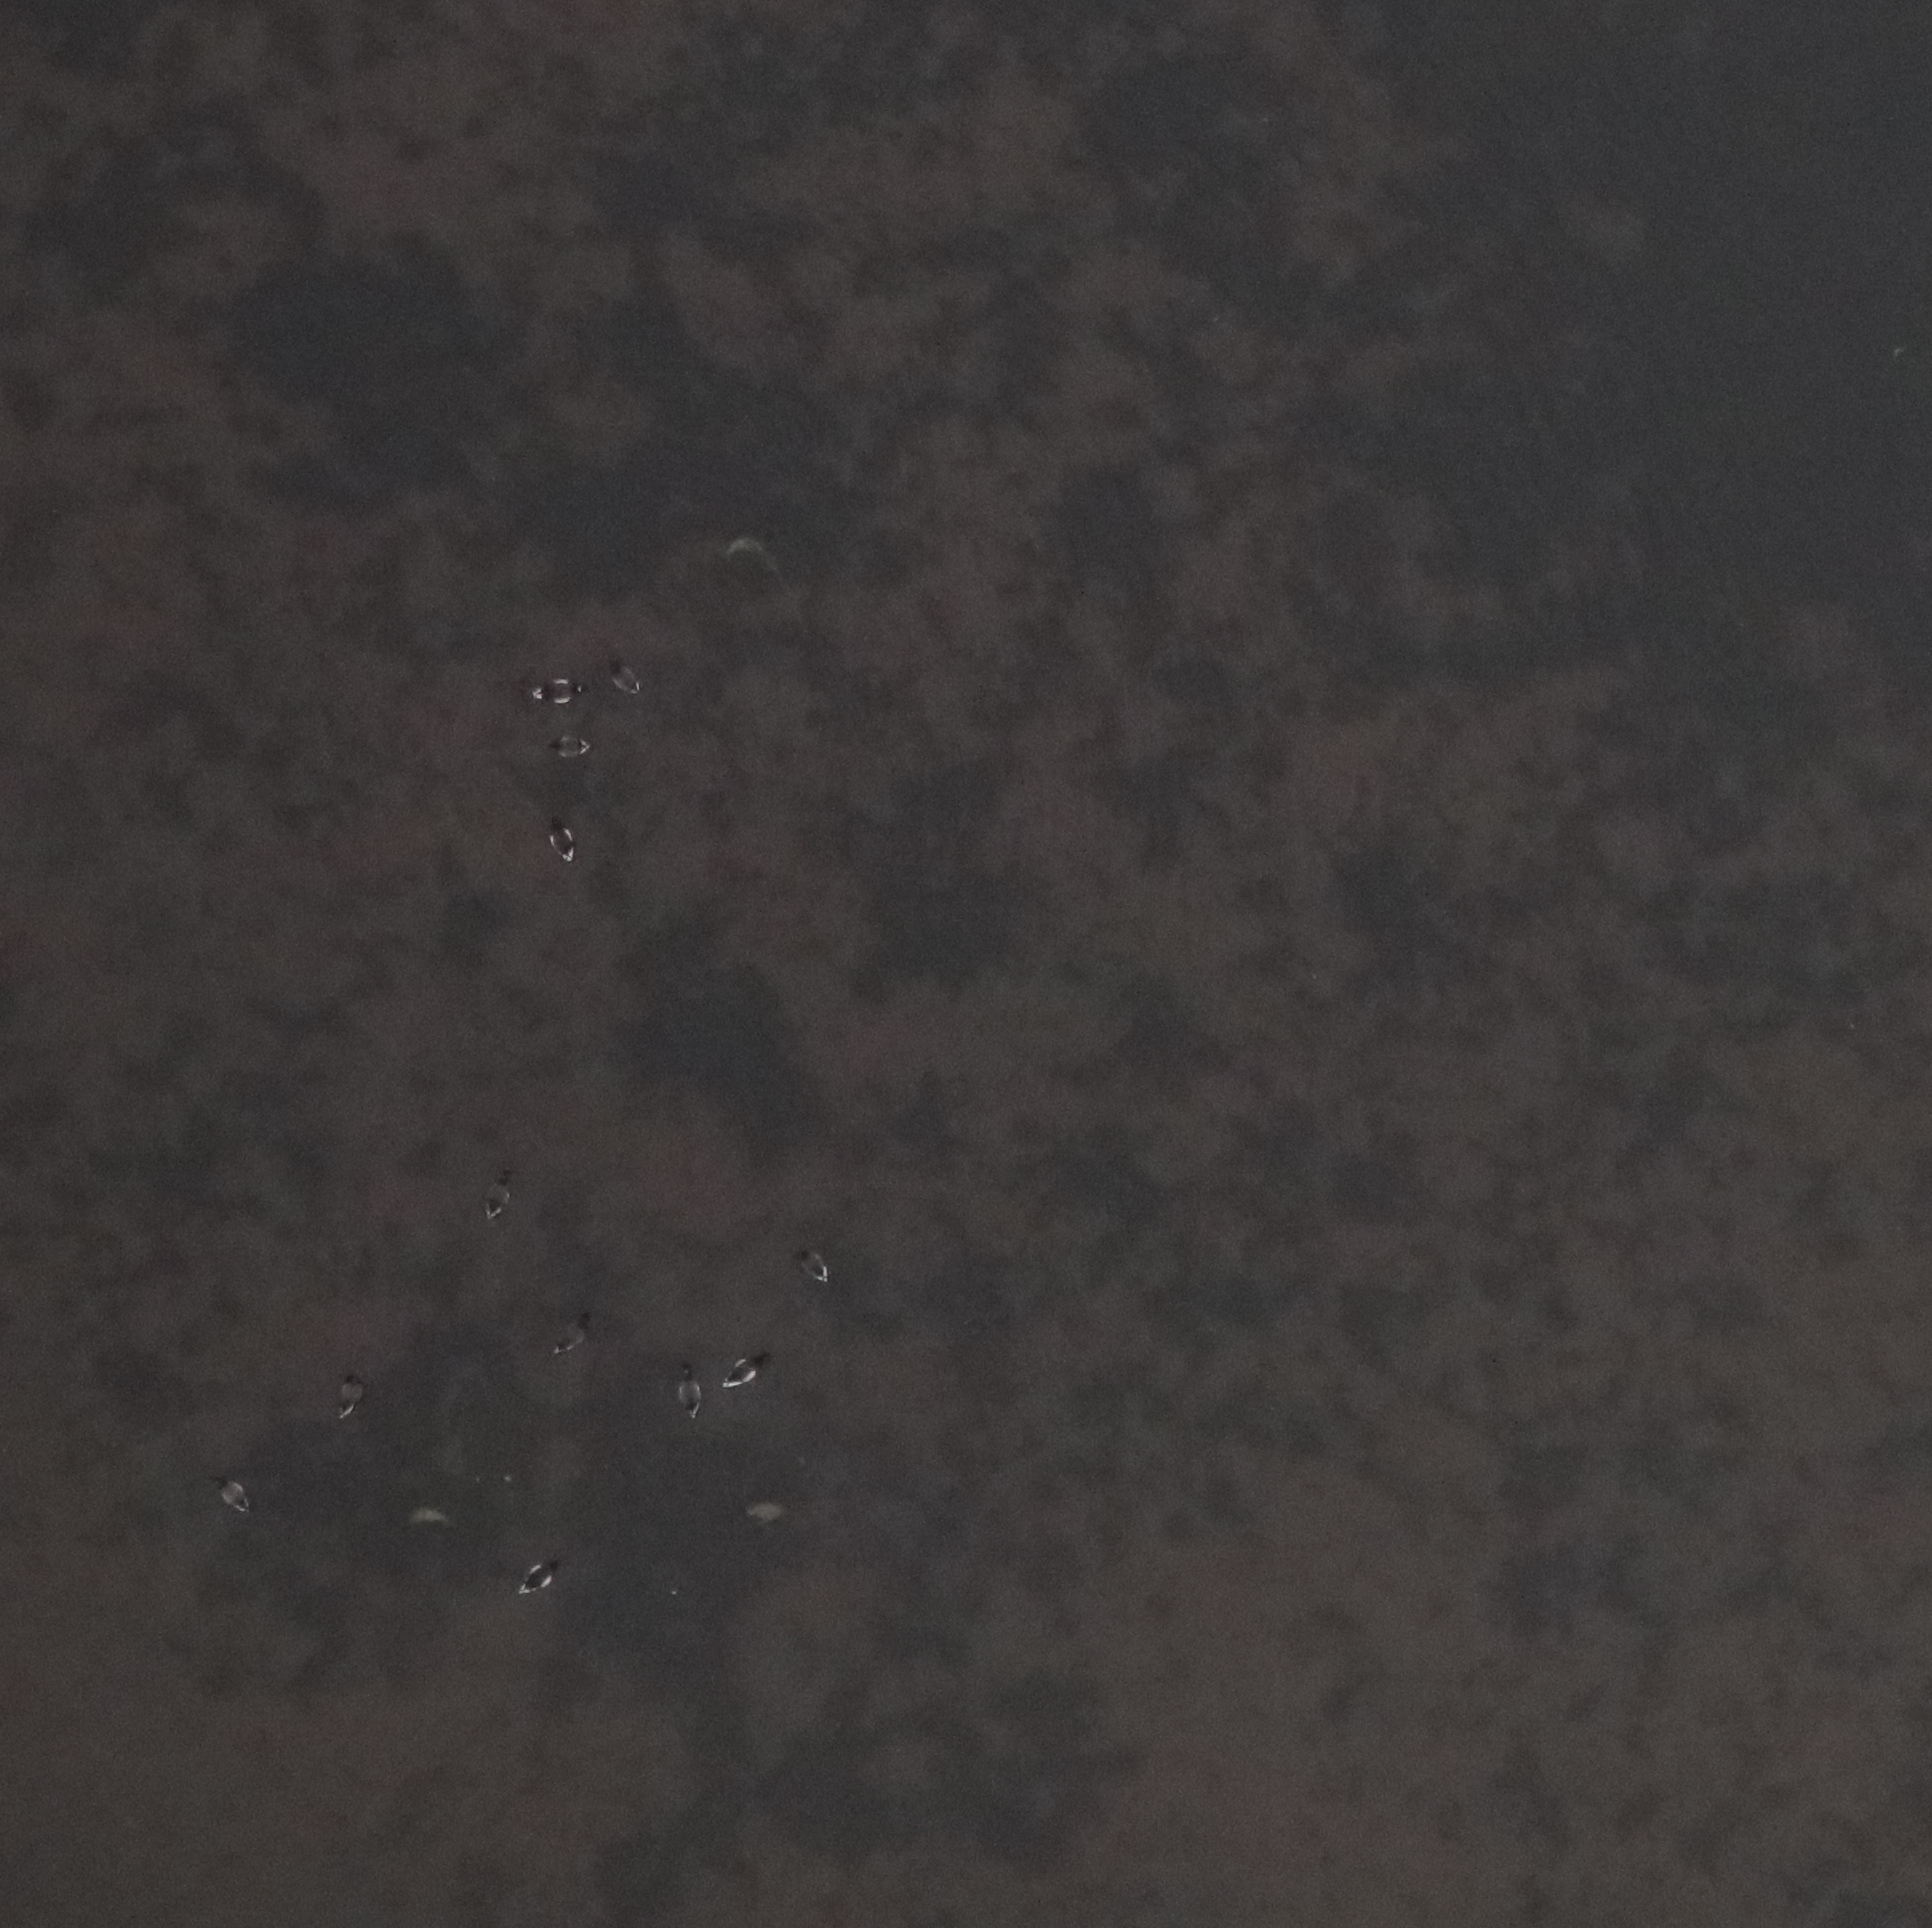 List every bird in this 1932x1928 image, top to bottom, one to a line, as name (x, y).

brant (627, 679)
brant (560, 691)
brant (569, 744)
brant (565, 842)
brant (498, 1197)
brant (815, 1266)
brant (571, 1334)
brant (743, 1372)
brant (689, 1393)
brant (351, 1397)
brant (235, 1496)
brant (539, 1578)